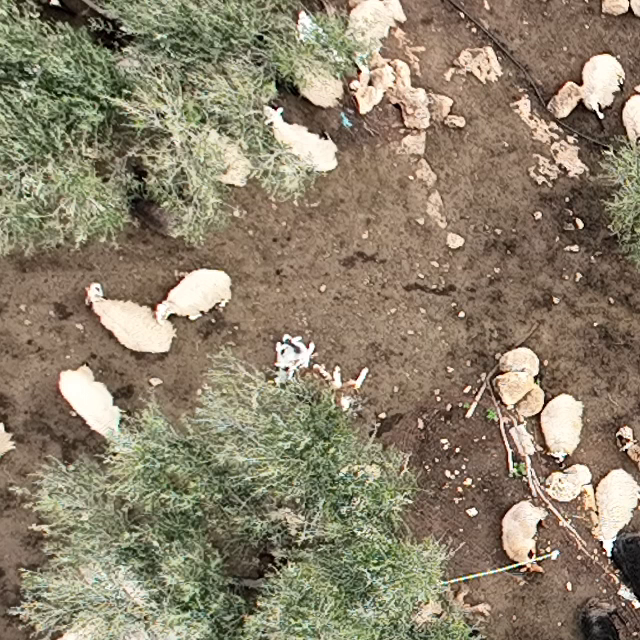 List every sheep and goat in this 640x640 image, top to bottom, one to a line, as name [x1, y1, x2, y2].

sheep [341, 2, 391, 50]
sheep [630, 2, 639, 22]
sheep [582, 54, 624, 120]
sheep [287, 58, 343, 109]
sheep [623, 93, 639, 151]
sheep [262, 104, 339, 170]
sheep [161, 112, 252, 187]
sheep [152, 269, 233, 325]
sheep [85, 284, 176, 356]
sheep [276, 342, 295, 388]
sheep [58, 365, 132, 443]
sheep [540, 394, 583, 463]
sheep [616, 432, 639, 487]
sheep [596, 472, 639, 558]
sheep [503, 499, 547, 574]
sheep [611, 529, 639, 598]
sheep [579, 599, 635, 639]
sheep [13, 610, 108, 639]
sheep [464, 627, 536, 639]